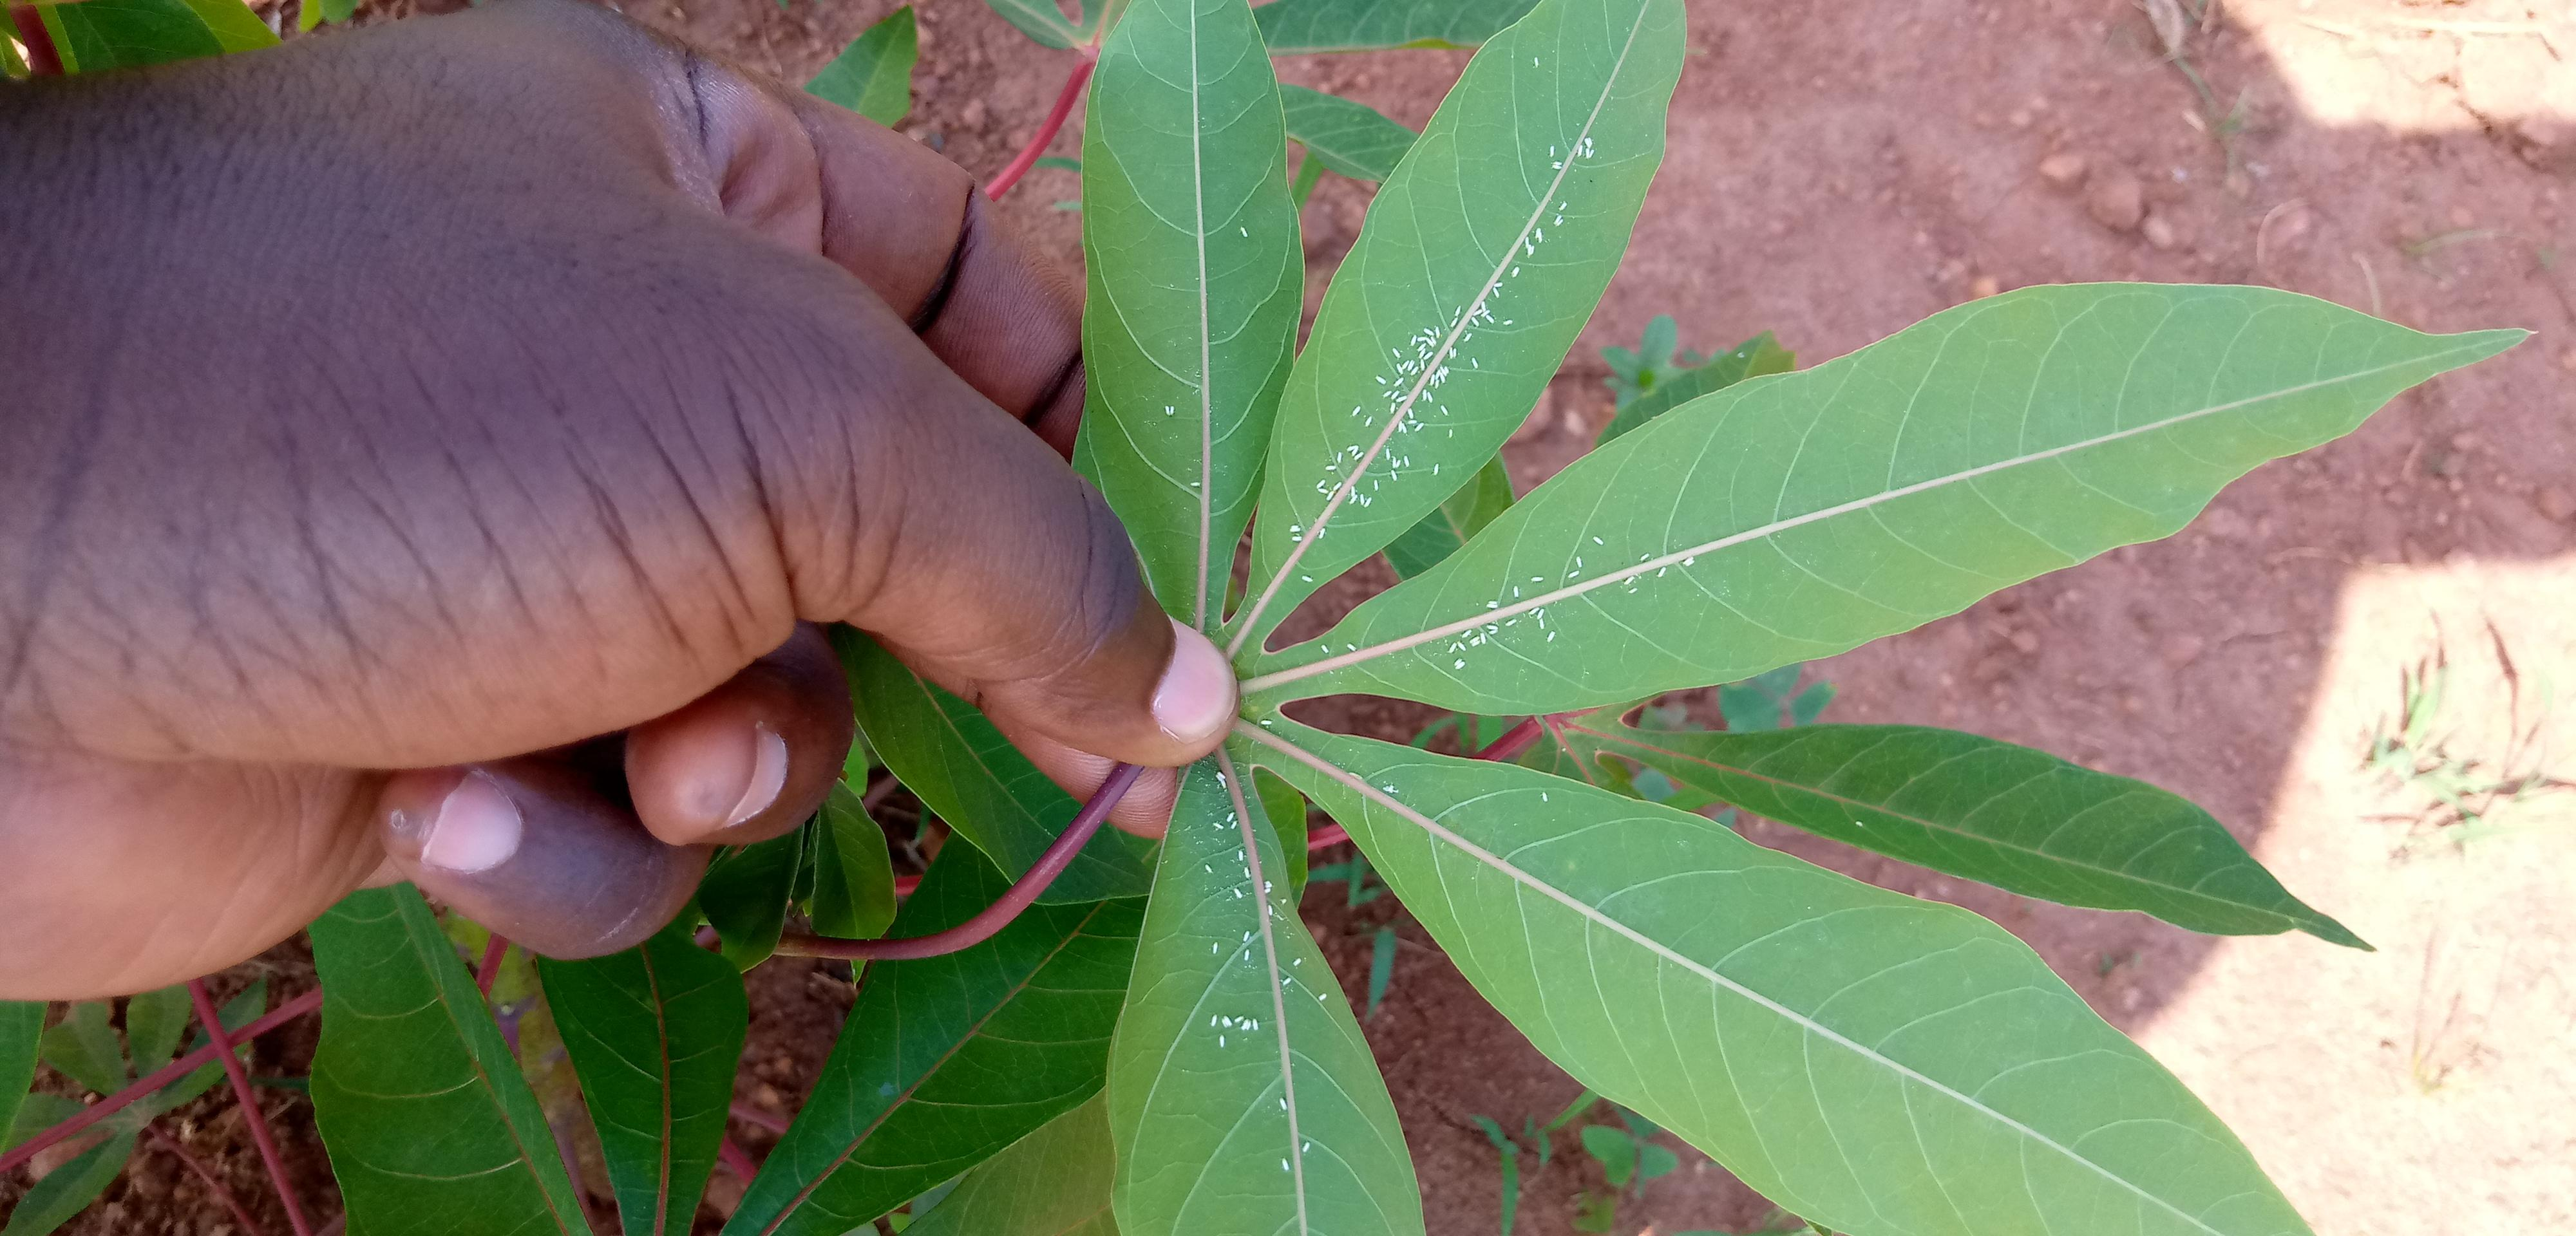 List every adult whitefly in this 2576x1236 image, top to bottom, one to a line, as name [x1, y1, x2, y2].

whitefly [1533, 55, 1542, 70]
whitefly [1585, 138, 1593, 148]
whitefly [1548, 144, 1556, 157]
whitefly [1577, 144, 1584, 158]
whitefly [1584, 147, 1591, 160]
whitefly [1589, 149, 1595, 158]
whitefly [1551, 160, 1563, 166]
whitefly [1551, 165, 1562, 171]
whitefly [1557, 200, 1569, 211]
whitefly [1553, 214, 1562, 225]
whitefly [1557, 218, 1564, 227]
whitefly [1239, 225, 1250, 238]
whitefly [1535, 227, 1542, 238]
whitefly [1538, 232, 1543, 244]
whitefly [1524, 235, 1529, 249]
whitefly [1528, 244, 1531, 257]
whitefly [1531, 245, 1535, 256]
whitefly [1510, 265, 1521, 279]
whitefly [1493, 281, 1504, 288]
whitefly [1492, 286, 1501, 299]
whitefly [1481, 300, 1487, 312]
whitefly [1454, 304, 1462, 317]
whitefly [1472, 309, 1482, 316]
whitefly [1480, 310, 1490, 317]
whitefly [1485, 314, 1497, 325]
whitefly [1471, 316, 1481, 327]
whitefly [1450, 317, 1459, 328]
whitefly [1502, 319, 1514, 326]
whitefly [1435, 324, 1442, 339]
whitefly [1423, 327, 1435, 336]
whitefly [1463, 332, 1472, 343]
whitefly [1410, 333, 1417, 347]
whitefly [1417, 336, 1426, 342]
whitefly [1430, 336, 1437, 345]
whitefly [1426, 337, 1434, 348]
whitefly [1417, 341, 1426, 353]
whitefly [1392, 346, 1402, 359]
whitefly [1449, 346, 1454, 360]
whitefly [1453, 347, 1457, 359]
whitefly [1419, 348, 1426, 360]
whitefly [1424, 350, 1434, 360]
whitefly [1471, 357, 1480, 370]
whitefly [1419, 359, 1426, 371]
whitefly [1401, 359, 1410, 370]
whitefly [1408, 359, 1415, 371]
whitefly [1396, 362, 1404, 375]
whitefly [1411, 366, 1419, 377]
whitefly [1440, 366, 1447, 376]
whitefly [1444, 366, 1451, 374]
whitefly [1435, 368, 1441, 380]
whitefly [1440, 372, 1446, 384]
whitefly [1429, 373, 1435, 386]
whitefly [1374, 375, 1387, 385]
whitefly [1392, 376, 1405, 388]
whitefly [1435, 379, 1440, 390]
whitefly [1422, 388, 1427, 402]
whitefly [1390, 389, 1400, 400]
whitefly [1382, 389, 1393, 398]
whitefly [1426, 391, 1435, 404]
whitefly [1396, 395, 1408, 403]
whitefly [1389, 402, 1397, 415]
whitefly [1439, 404, 1450, 417]
whitefly [1163, 404, 1170, 417]
whitefly [1350, 404, 1362, 417]
whitefly [1170, 405, 1175, 417]
whitefly [1407, 407, 1416, 419]
whitefly [1363, 415, 1374, 427]
whitefly [1406, 420, 1418, 425]
whitefly [1397, 420, 1403, 433]
whitefly [1414, 422, 1425, 433]
whitefly [1402, 423, 1408, 434]
whitefly [1447, 427, 1455, 440]
whitefly [1346, 445, 1357, 453]
whitefly [1352, 446, 1359, 457]
whitefly [1385, 447, 1390, 461]
whitefly [1336, 450, 1343, 464]
whitefly [1354, 451, 1364, 461]
whitefly [1392, 454, 1396, 469]
whitefly [1403, 454, 1411, 467]
whitefly [1396, 459, 1402, 469]
whitefly [1432, 462, 1440, 476]
whitefly [1324, 465, 1338, 471]
whitefly [1390, 469, 1399, 482]
whitefly [1316, 478, 1326, 488]
whitefly [1372, 478, 1381, 492]
whitefly [1189, 481, 1202, 488]
whitefly [1333, 481, 1342, 491]
whitefly [1350, 485, 1356, 496]
whitefly [1318, 488, 1329, 494]
whitefly [1325, 490, 1335, 500]
whitefly [1359, 492, 1365, 506]
whitefly [1349, 494, 1358, 505]
whitefly [1363, 496, 1372, 509]
whitefly [1290, 525, 1300, 529]
whitefly [1318, 527, 1327, 540]
whitefly [1289, 529, 1302, 532]
whitefly [1591, 534, 1606, 547]
whitefly [1290, 535, 1304, 543]
whitefly [1638, 552, 1651, 562]
whitefly [1575, 555, 1585, 568]
whitefly [1682, 556, 1694, 565]
whitefly [1685, 559, 1695, 566]
whitefly [1657, 566, 1668, 579]
whitefly [1567, 570, 1580, 581]
whitefly [1300, 574, 1314, 583]
whitefly [1624, 575, 1635, 586]
whitefly [1529, 576, 1544, 583]
whitefly [1512, 584, 1520, 599]
whitefly [1627, 586, 1638, 595]
whitefly [1487, 599, 1497, 604]
whitefly [1486, 604, 1499, 609]
whitefly [1527, 606, 1540, 616]
whitefly [1537, 608, 1545, 620]
whitefly [1504, 617, 1518, 628]
whitefly [1539, 618, 1546, 630]
whitefly [1486, 623, 1499, 630]
whitefly [1461, 628, 1473, 638]
whitefly [1488, 630, 1500, 635]
whitefly [1546, 630, 1557, 644]
whitefly [1479, 632, 1488, 644]
whitefly [1470, 635, 1480, 644]
whitefly [1471, 640, 1481, 648]
whitefly [1447, 641, 1457, 655]
whitefly [1456, 641, 1468, 651]
whitefly [1346, 642, 1358, 652]
whitefly [1320, 642, 1331, 655]
whitefly [1454, 657, 1463, 666]
whitefly [1455, 660, 1466, 671]
whitefly [1259, 718, 1274, 726]
whitefly [1217, 771, 1226, 779]
whitefly [1215, 774, 1223, 782]
whitefly [1220, 780, 1227, 789]
whitefly [1381, 782, 1401, 796]
whitefly [1540, 790, 1550, 803]
whitefly [1226, 810, 1235, 823]
whitefly [1853, 819, 1864, 829]
whitefly [1229, 819, 1238, 830]
whitefly [1211, 821, 1225, 830]
whitefly [1238, 848, 1245, 863]
whitefly [1204, 863, 1213, 874]
whitefly [1243, 865, 1251, 879]
whitefly [1264, 879, 1271, 884]
whitefly [1264, 883, 1272, 888]
whitefly [1233, 886, 1244, 899]
whitefly [1264, 887, 1271, 894]
whitefly [1279, 896, 1289, 905]
whitefly [1267, 903, 1274, 917]
whitefly [1242, 929, 1251, 942]
whitefly [1211, 940, 1220, 955]
whitefly [1241, 948, 1253, 962]
whitefly [1292, 956, 1303, 967]
whitefly [1280, 975, 1292, 987]
whitefly [1317, 992, 1328, 1002]
whitefly [1209, 1012, 1218, 1028]
whitefly [1234, 1014, 1244, 1024]
whitefly [1224, 1015, 1233, 1027]
whitefly [1221, 1017, 1229, 1028]
whitefly [1252, 1017, 1260, 1032]
whitefly [1218, 1034, 1226, 1049]
whitefly [1278, 1096, 1289, 1111]
whitefly [1302, 1139, 1311, 1154]
whitefly [1280, 1156, 1291, 1172]